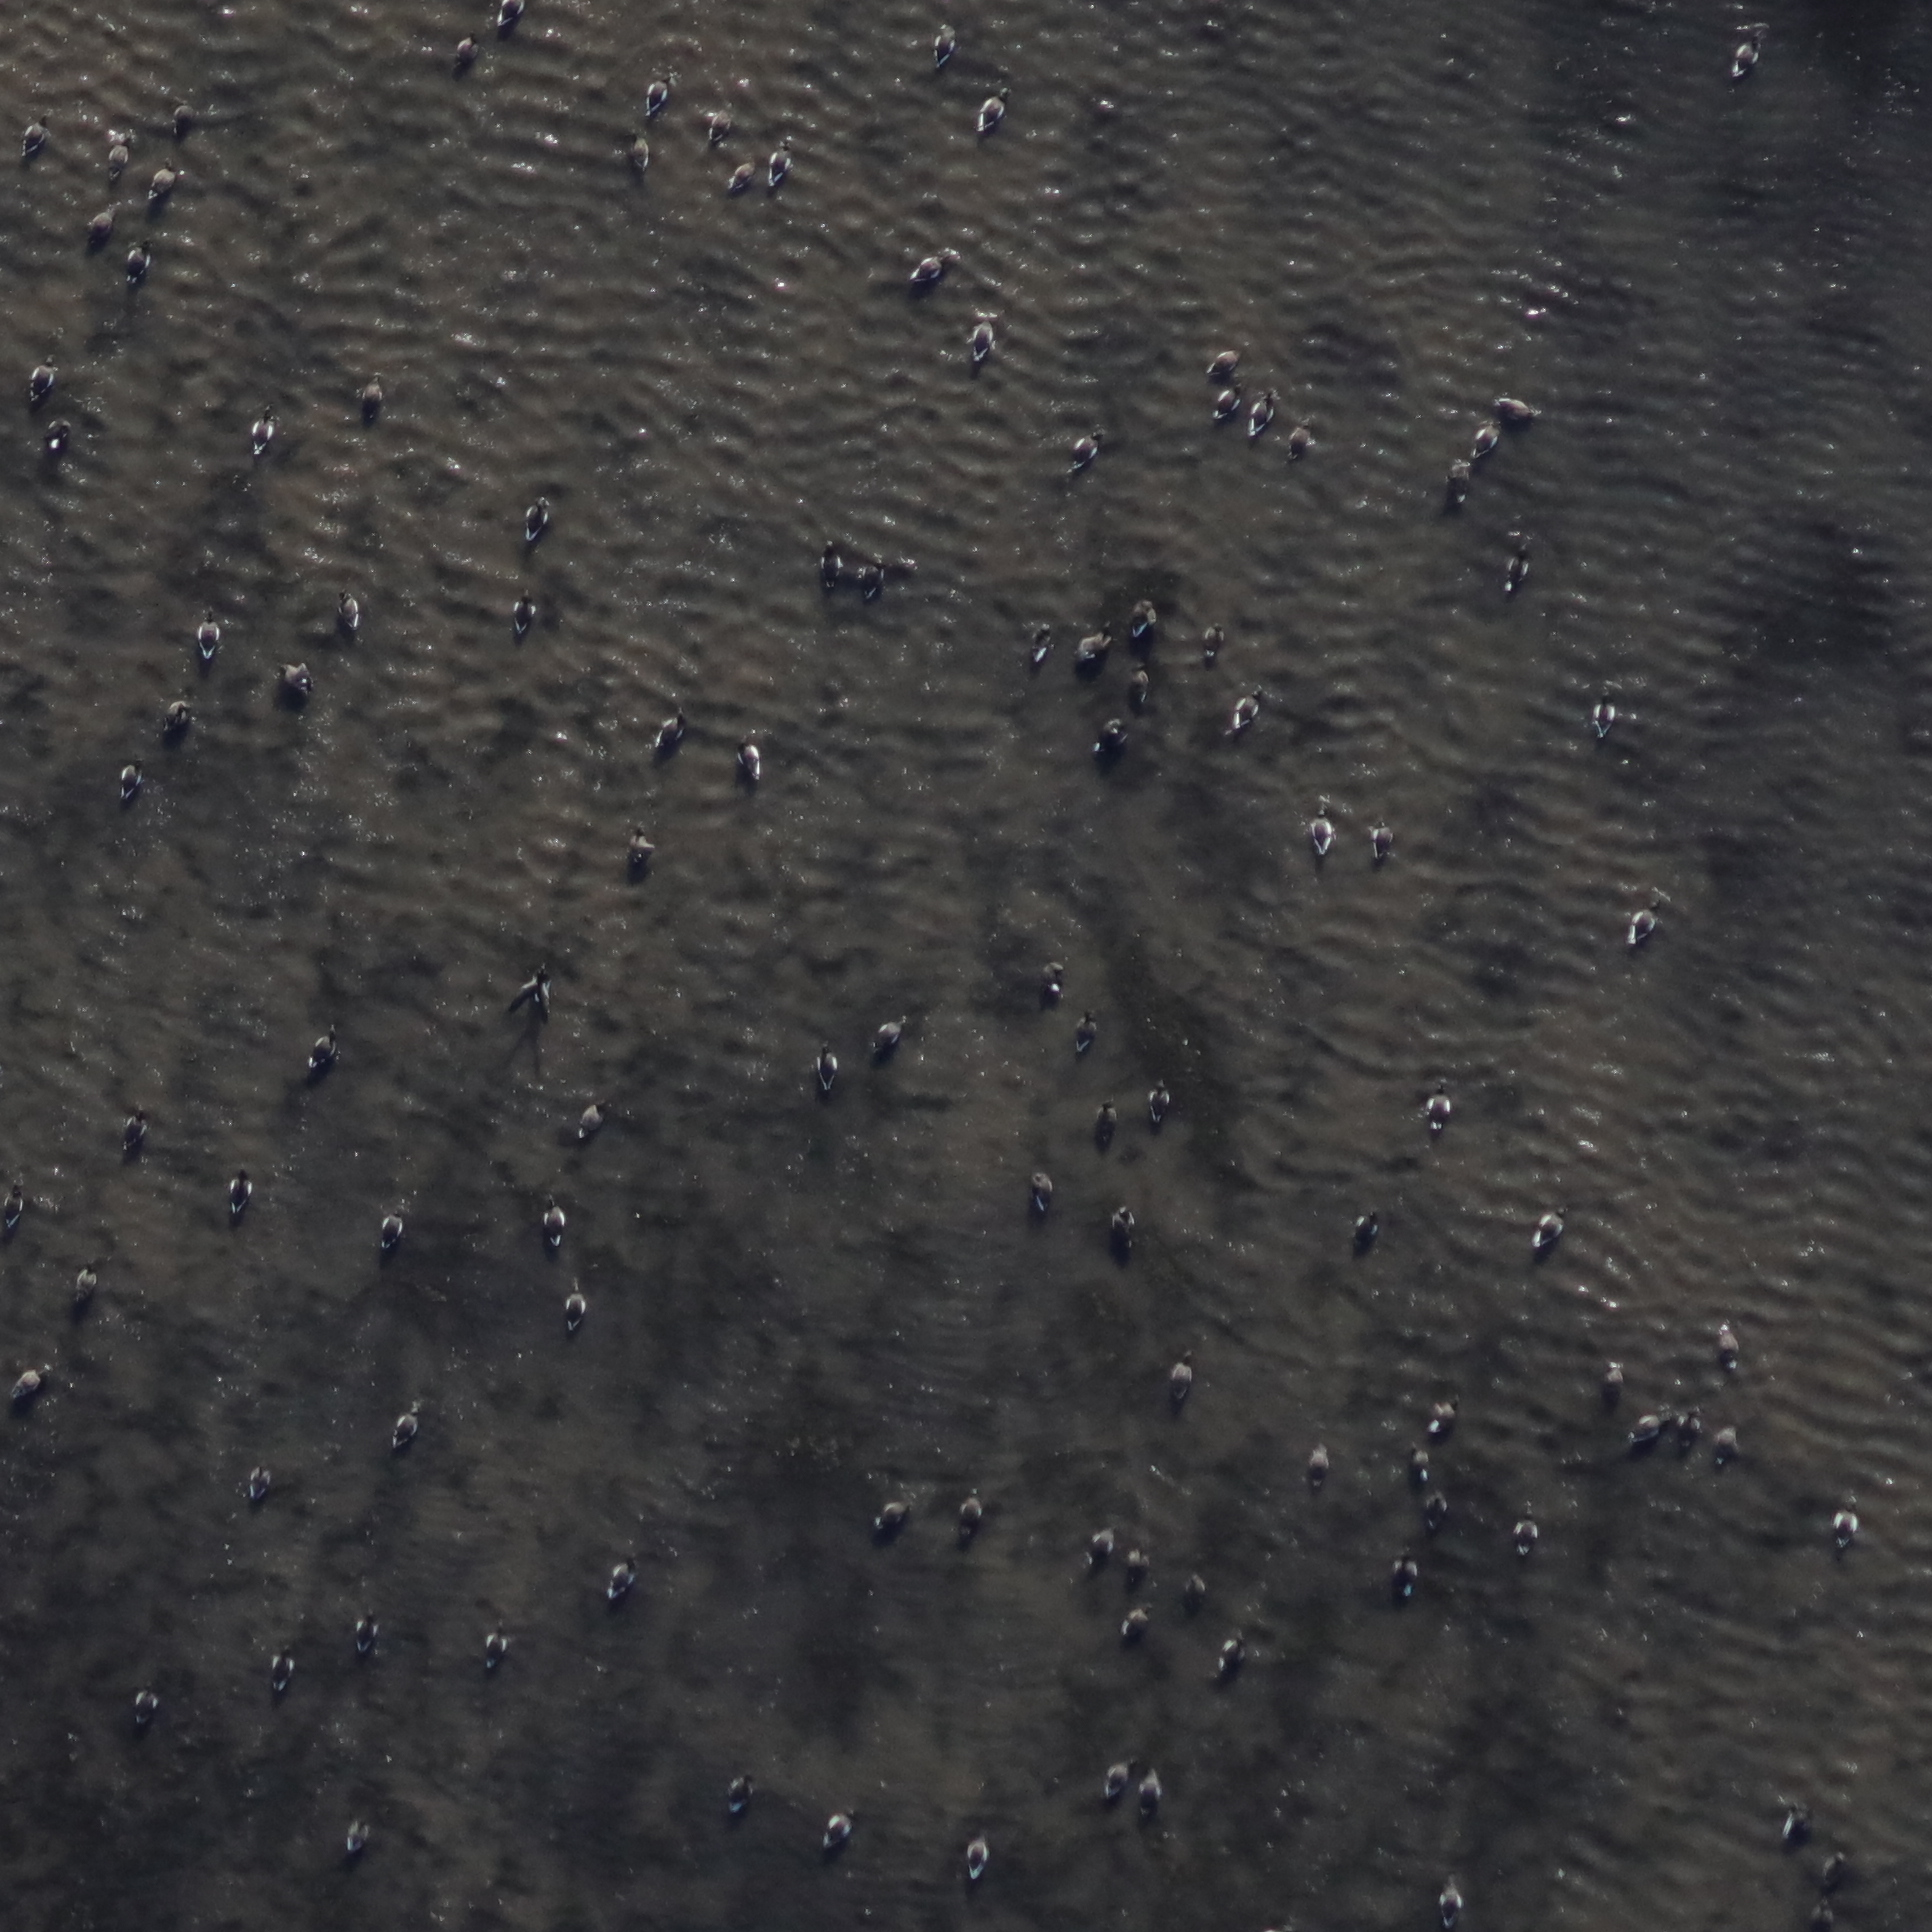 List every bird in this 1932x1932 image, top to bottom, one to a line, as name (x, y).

brant (939, 42)
brant (463, 47)
brant (1748, 54)
brant (655, 92)
brant (992, 110)
brant (180, 114)
brant (716, 128)
brant (33, 141)
brant (641, 150)
brant (123, 161)
brant (780, 168)
brant (152, 183)
brant (739, 186)
brant (95, 225)
brant (142, 261)
brant (932, 272)
brant (981, 345)
brant (1221, 363)
brant (43, 378)
brant (1223, 403)
brant (369, 407)
brant (1514, 409)
brant (1260, 413)
brant (54, 432)
brant (263, 433)
brant (1304, 436)
brant (1491, 437)
brant (1086, 452)
brant (1456, 482)
brant (535, 521)
brant (837, 570)
brant (1517, 570)
brant (874, 582)
brant (1147, 612)
brant (356, 614)
brant (526, 614)
brant (209, 635)
brant (1036, 640)
brant (1217, 640)
brant (1095, 644)
brant (294, 677)
brant (1134, 691)
brant (1249, 710)
brant (1609, 712)
brant (181, 715)
brant (664, 727)
brant (1115, 729)
brant (754, 761)
brant (132, 781)
brant (1321, 829)
brant (642, 843)
brant (1385, 844)
brant (1646, 925)
brant (1053, 976)
brant (537, 989)
brant (1086, 1032)
brant (890, 1037)
brant (322, 1052)
brant (824, 1067)
brant (1160, 1098)
brant (1438, 1110)
brant (591, 1118)
brant (1107, 1124)
brant (139, 1128)
brant (1041, 1189)
brant (239, 1194)
brant (16, 1204)
brant (555, 1224)
brant (395, 1227)
brant (1126, 1227)
brant (1368, 1227)
brant (1548, 1227)
brant (83, 1279)
brant (576, 1306)
brant (1724, 1350)
brant (1613, 1375)
brant (1182, 1378)
brant (34, 1384)
brant (1444, 1415)
brant (409, 1425)
brant (1690, 1429)
brant (1635, 1437)
brant (1722, 1447)
brant (1426, 1459)
brant (1321, 1469)
brant (260, 1482)
brant (1435, 1508)
brant (978, 1510)
brant (896, 1518)
brant (1845, 1526)
brant (1528, 1533)
brant (1100, 1548)
brant (1139, 1557)
brant (1413, 1572)
brant (624, 1579)
brant (1198, 1587)
brant (1141, 1620)
brant (368, 1634)
brant (496, 1647)
brant (1235, 1651)
brant (281, 1672)
brant (147, 1705)
brant (1116, 1777)
brant (742, 1793)
brant (1147, 1793)
brant (1798, 1818)
brant (842, 1829)
brant (358, 1836)
brant (977, 1856)
brant (1837, 1859)
brant (1450, 1908)
brant (1820, 1922)